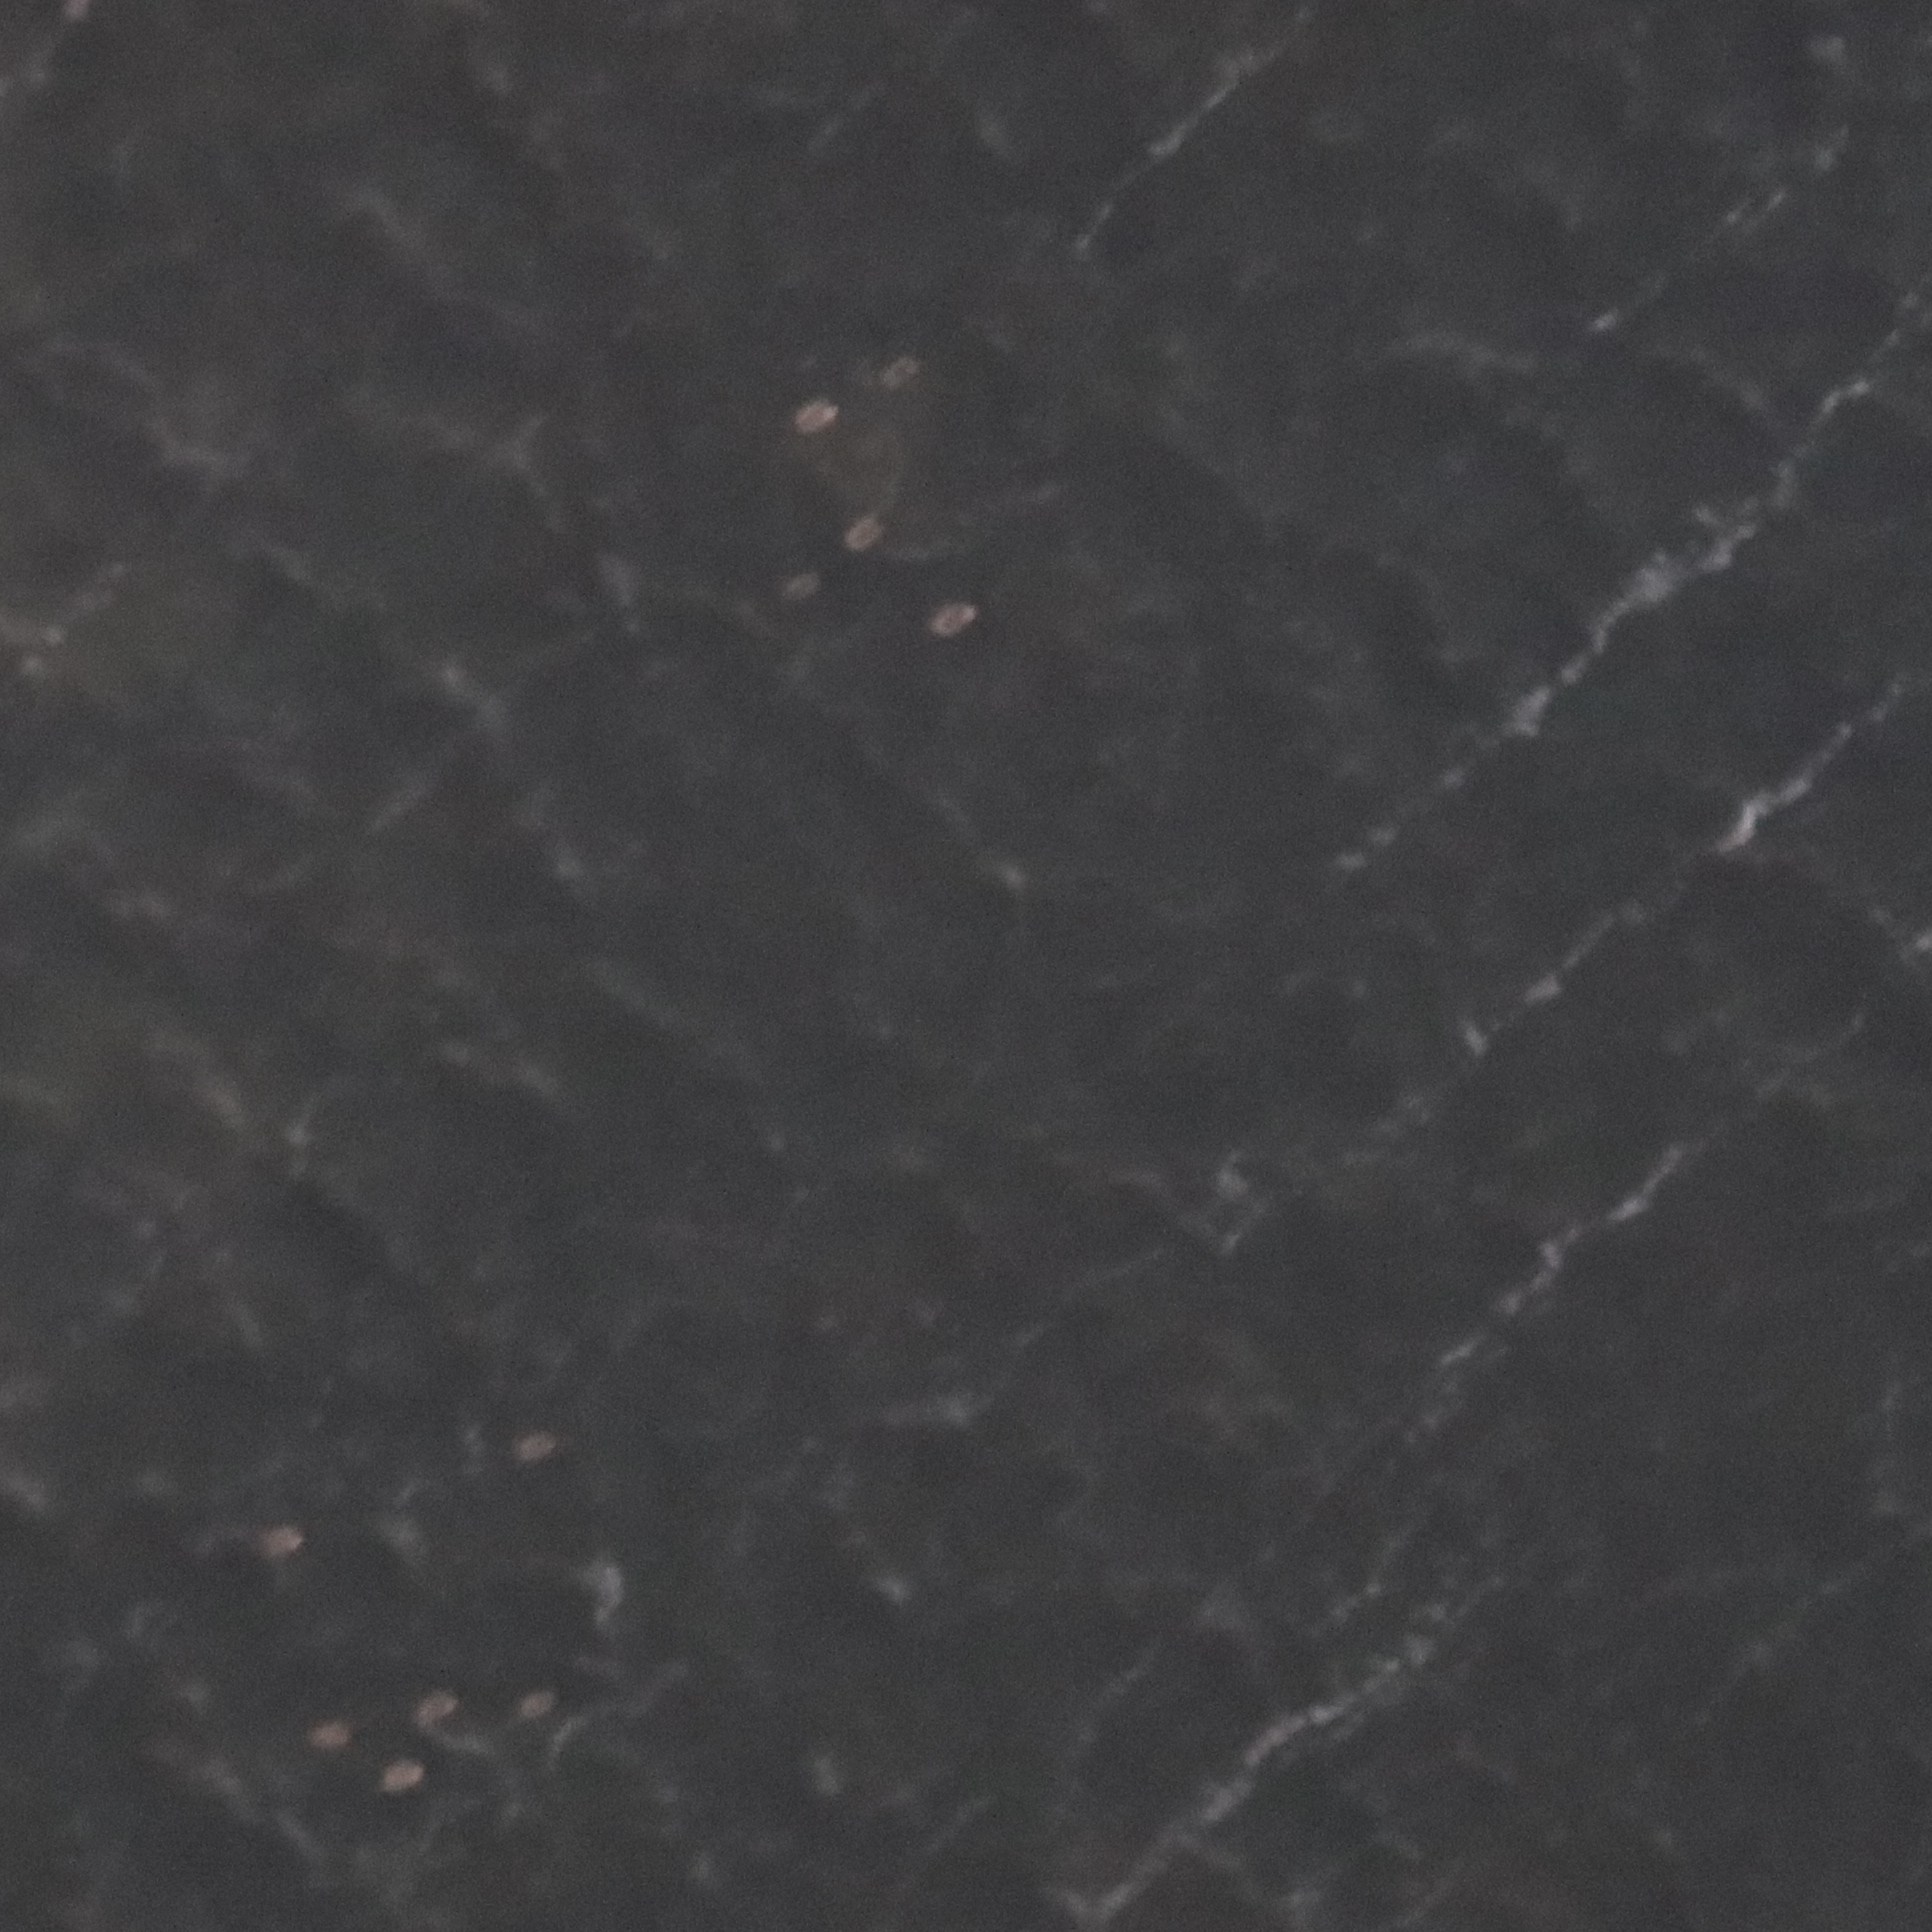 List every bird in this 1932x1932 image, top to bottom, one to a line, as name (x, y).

Canada goose (907, 374)
Canada goose (810, 419)
Canada goose (862, 536)
Canada goose (797, 588)
Canada goose (952, 618)
Canada goose (536, 1445)
Canada goose (280, 1540)
Canada goose (533, 1703)
Canada goose (334, 1741)
Canada goose (406, 1777)